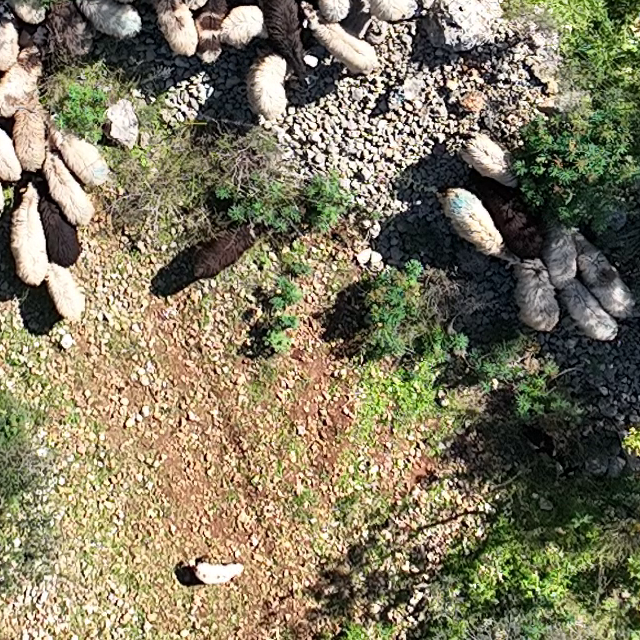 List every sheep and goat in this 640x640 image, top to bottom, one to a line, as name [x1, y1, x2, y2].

sheep [0, 0, 19, 73]
sheep [0, 0, 16, 21]
sheep [4, 0, 46, 24]
sheep [46, 0, 93, 55]
sheep [59, 0, 142, 4]
sheep [71, 0, 143, 38]
sheep [146, 0, 198, 56]
sheep [184, 0, 229, 10]
sheep [195, 0, 231, 64]
sheep [261, 0, 312, 89]
sheep [299, 0, 378, 73]
sheep [303, 0, 351, 23]
sheep [329, 0, 409, 21]
sheep [221, 4, 269, 49]
sheep [0, 25, 48, 117]
sheep [247, 53, 289, 119]
sheep [14, 90, 49, 172]
sheep [0, 98, 21, 181]
sheep [43, 119, 110, 189]
sheep [463, 131, 542, 208]
sheep [44, 146, 98, 226]
sheep [35, 179, 82, 267]
sheep [11, 182, 49, 286]
sheep [445, 188, 522, 267]
sheep [494, 198, 547, 259]
sheep [547, 215, 577, 290]
sheep [193, 222, 268, 279]
sheep [571, 227, 636, 319]
sheep [513, 259, 559, 332]
sheep [46, 262, 84, 321]
sheep [559, 280, 618, 341]
sheep [192, 563, 244, 585]